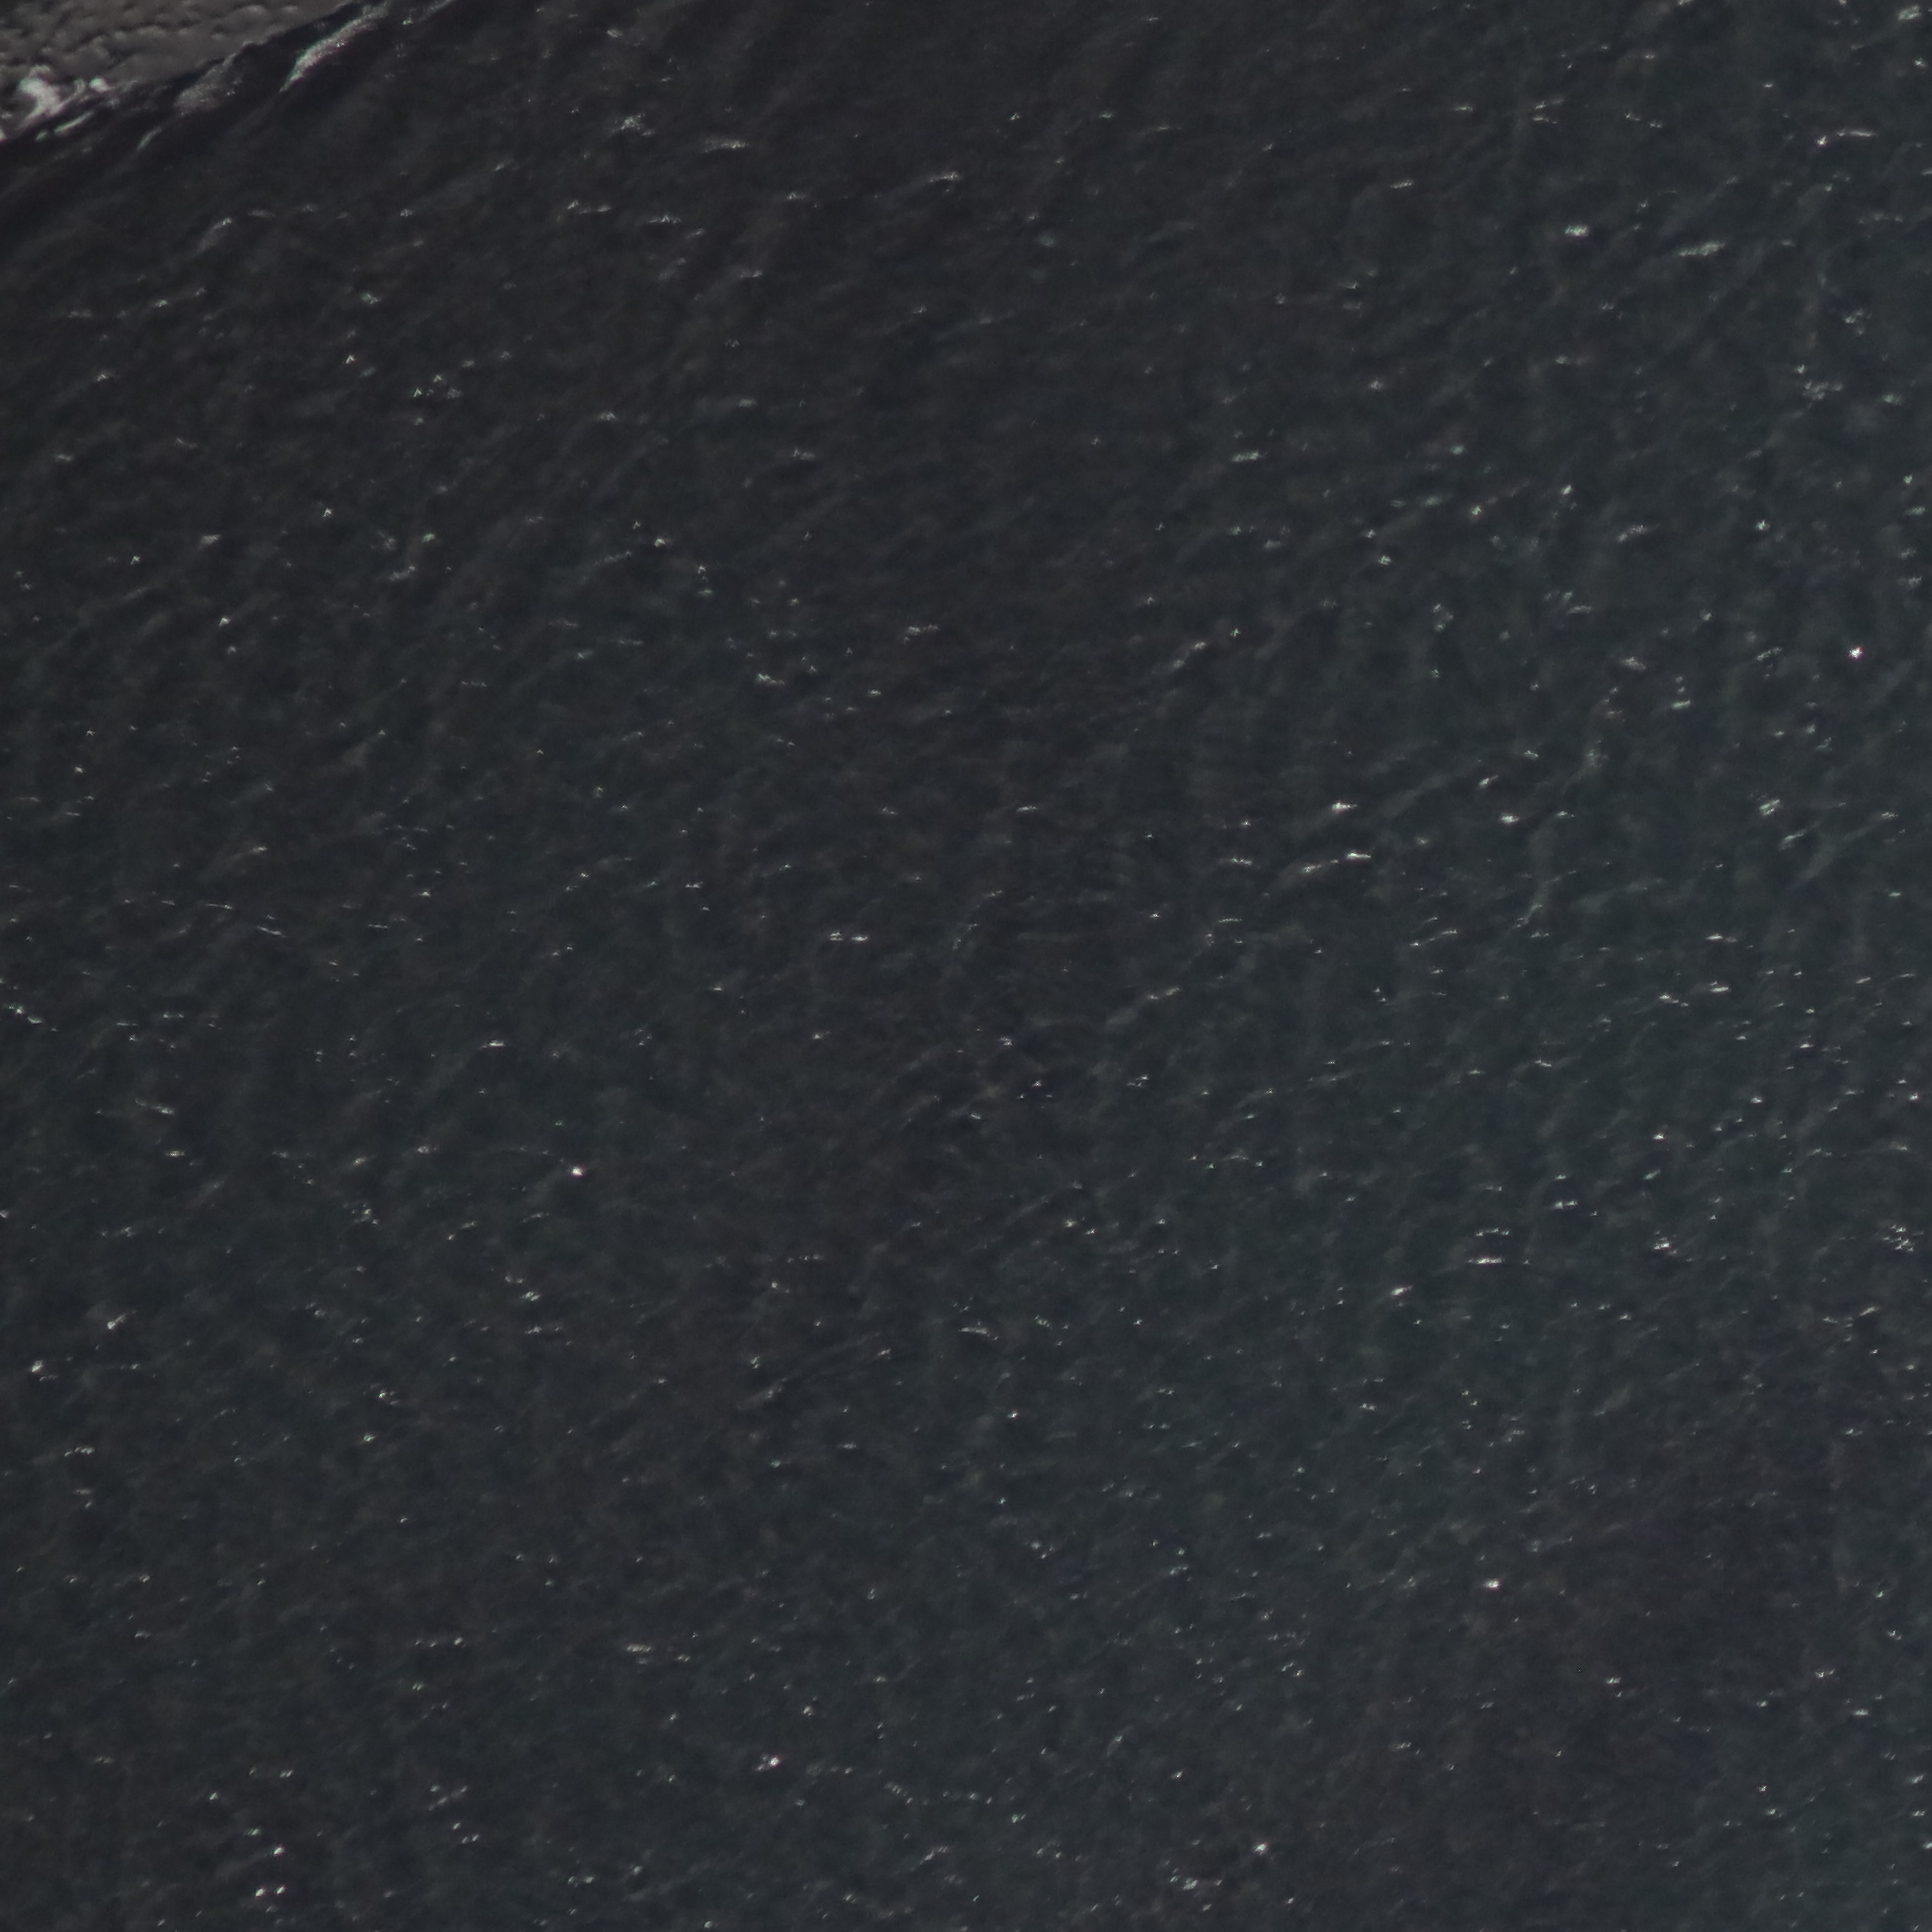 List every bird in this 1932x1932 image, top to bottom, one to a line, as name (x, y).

None